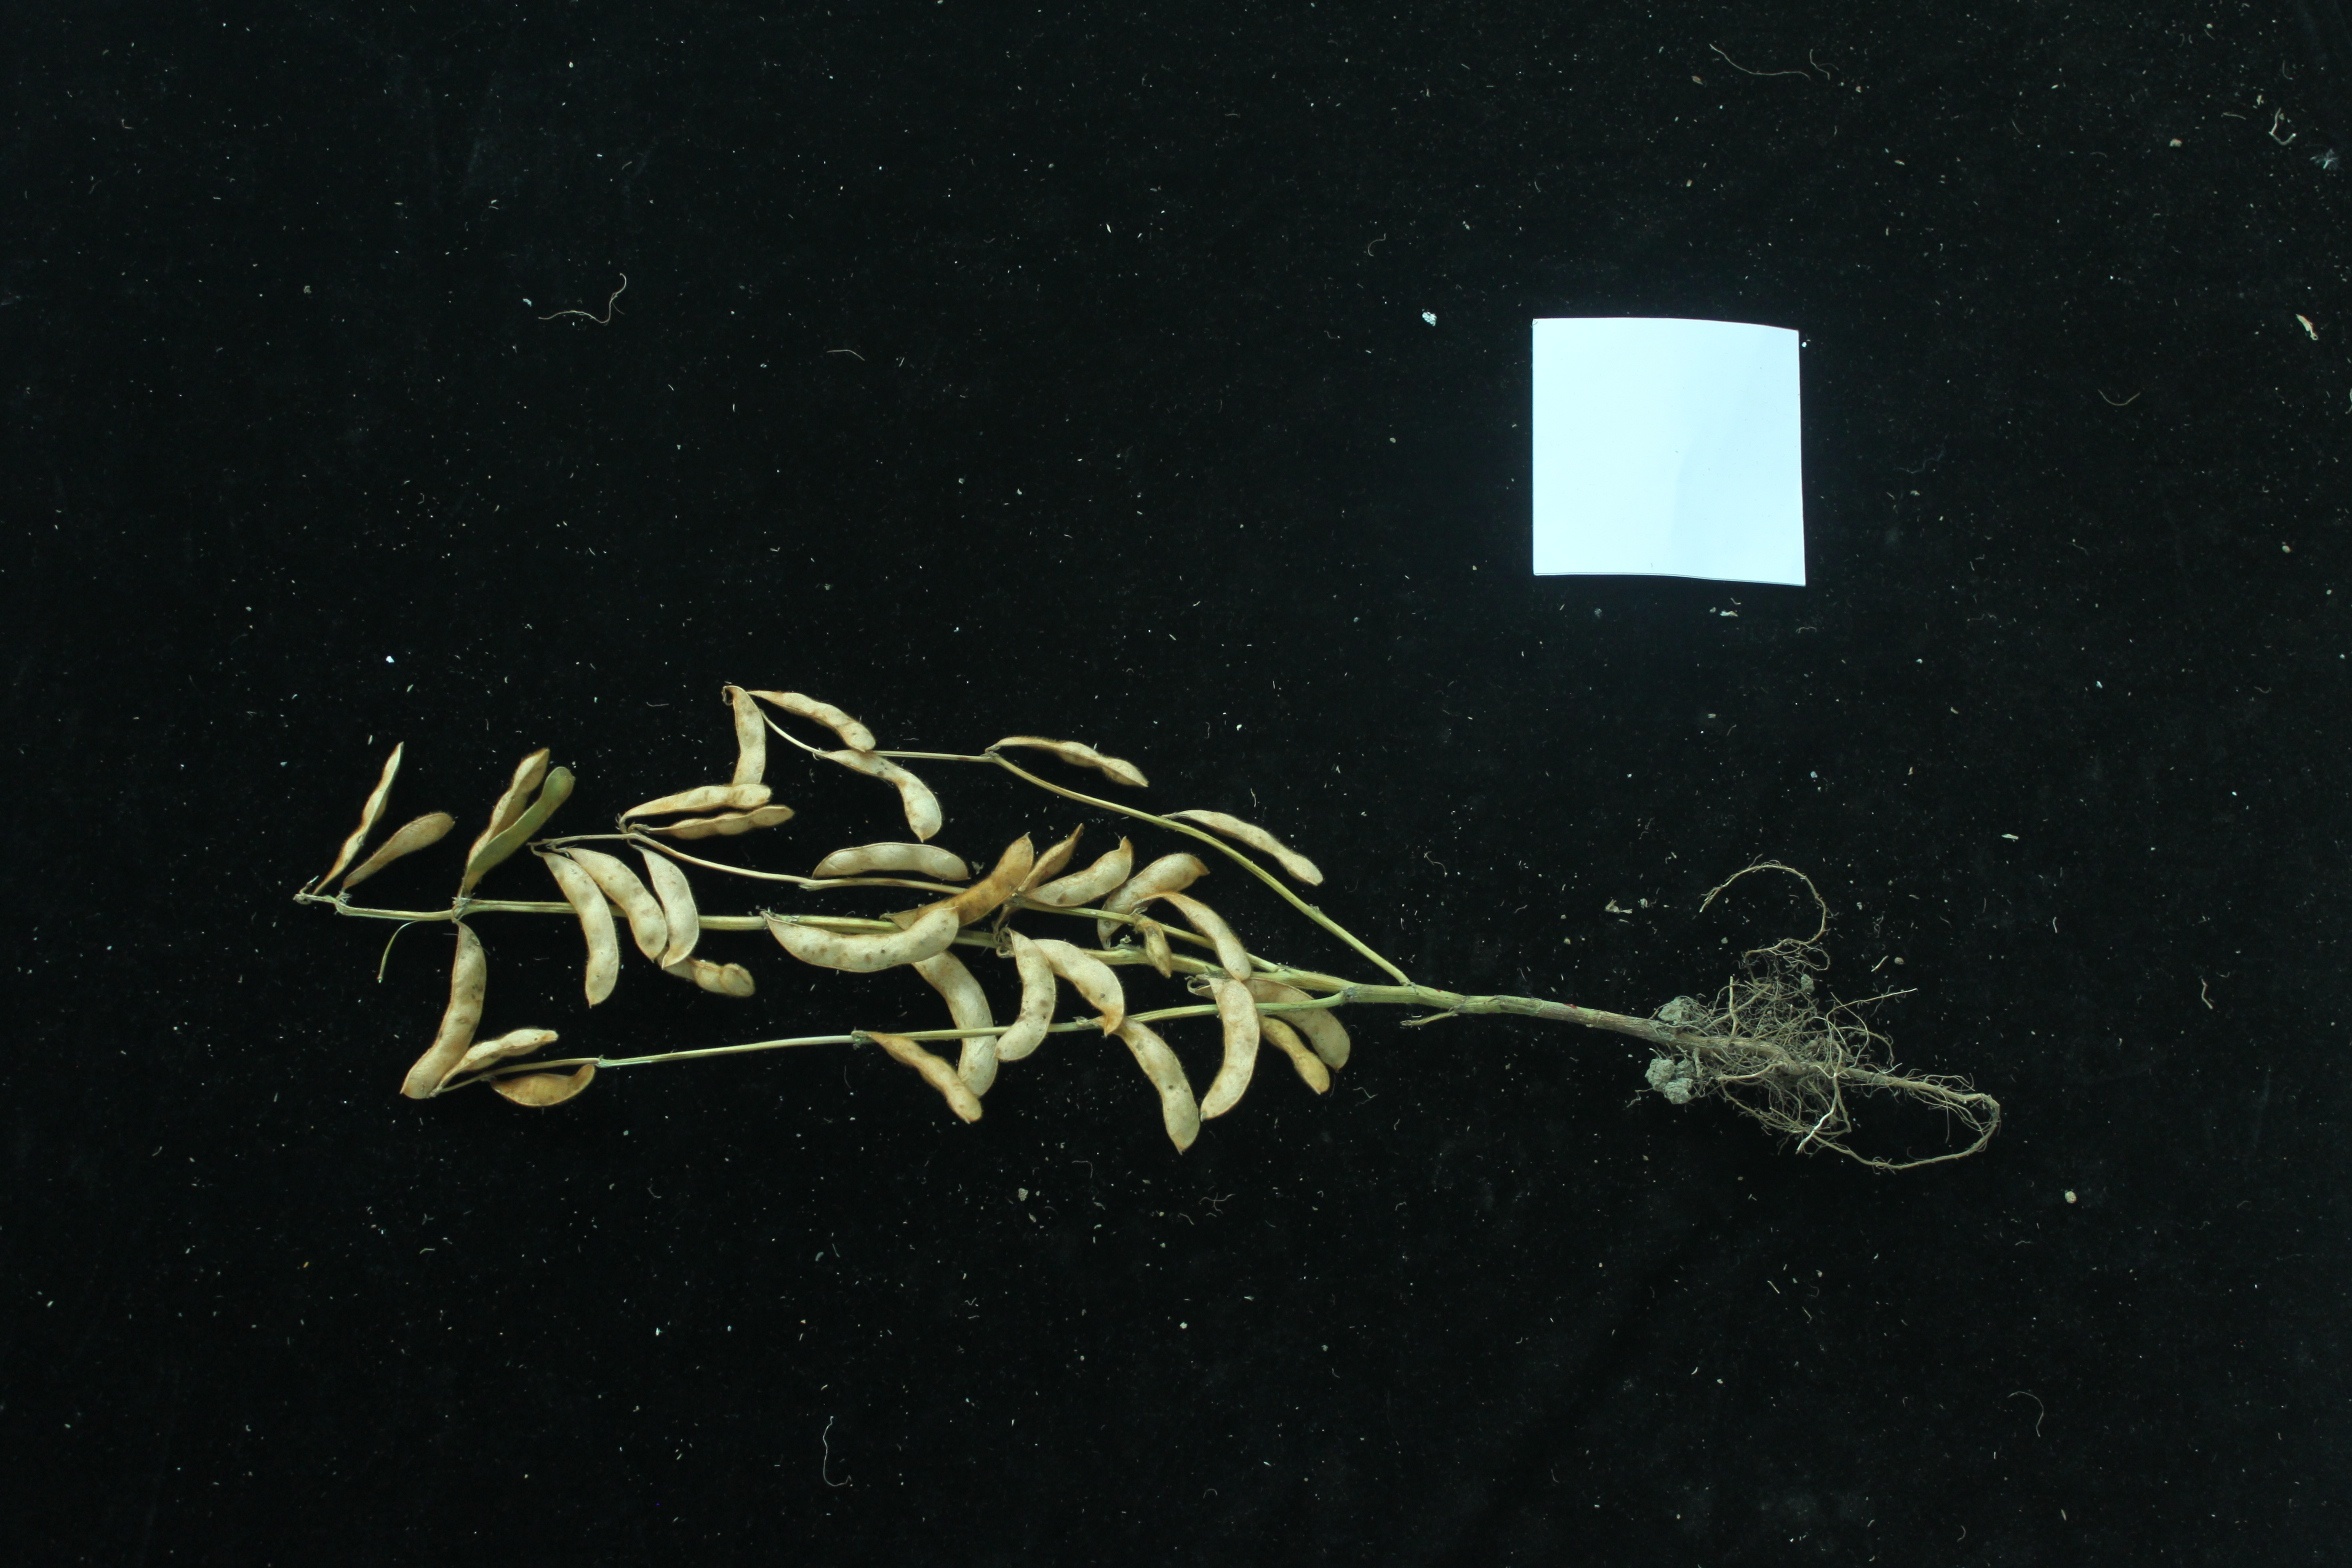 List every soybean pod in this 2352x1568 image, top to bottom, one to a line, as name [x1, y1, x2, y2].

soybean pod [725, 687, 765, 806]
soybean pod [744, 692, 875, 756]
soybean pod [986, 737, 1148, 788]
soybean pod [327, 743, 402, 883]
soybean pod [467, 749, 549, 876]
soybean pod [815, 750, 942, 841]
soybean pod [463, 766, 575, 895]
soybean pod [623, 784, 772, 819]
soybean pod [640, 806, 794, 840]
soybean pod [341, 812, 456, 893]
soybean pod [1166, 812, 1324, 886]
soybean pod [1017, 824, 1083, 896]
soybean pod [892, 832, 1034, 932]
soybean pod [1023, 834, 1133, 908]
soybean pod [813, 843, 969, 881]
soybean pod [642, 847, 699, 972]
soybean pod [557, 848, 666, 964]
soybean pod [539, 852, 619, 1008]
soybean pod [1096, 855, 1208, 950]
soybean pod [1134, 893, 1250, 981]
soybean pod [762, 905, 959, 973]
soybean pod [403, 923, 487, 1098]
soybean pod [983, 929, 1054, 1060]
soybean pod [896, 935, 997, 1099]
soybean pod [1001, 938, 1124, 1039]
soybean pod [660, 948, 753, 996]
soybean pod [1200, 978, 1260, 1120]
soybean pod [1189, 980, 1350, 1070]
soybean pod [1218, 1016, 1330, 1093]
soybean pod [1098, 1024, 1199, 1152]
soybean pod [433, 1029, 561, 1091]
soybean pod [861, 1033, 982, 1127]
soybean pod [491, 1064, 595, 1106]